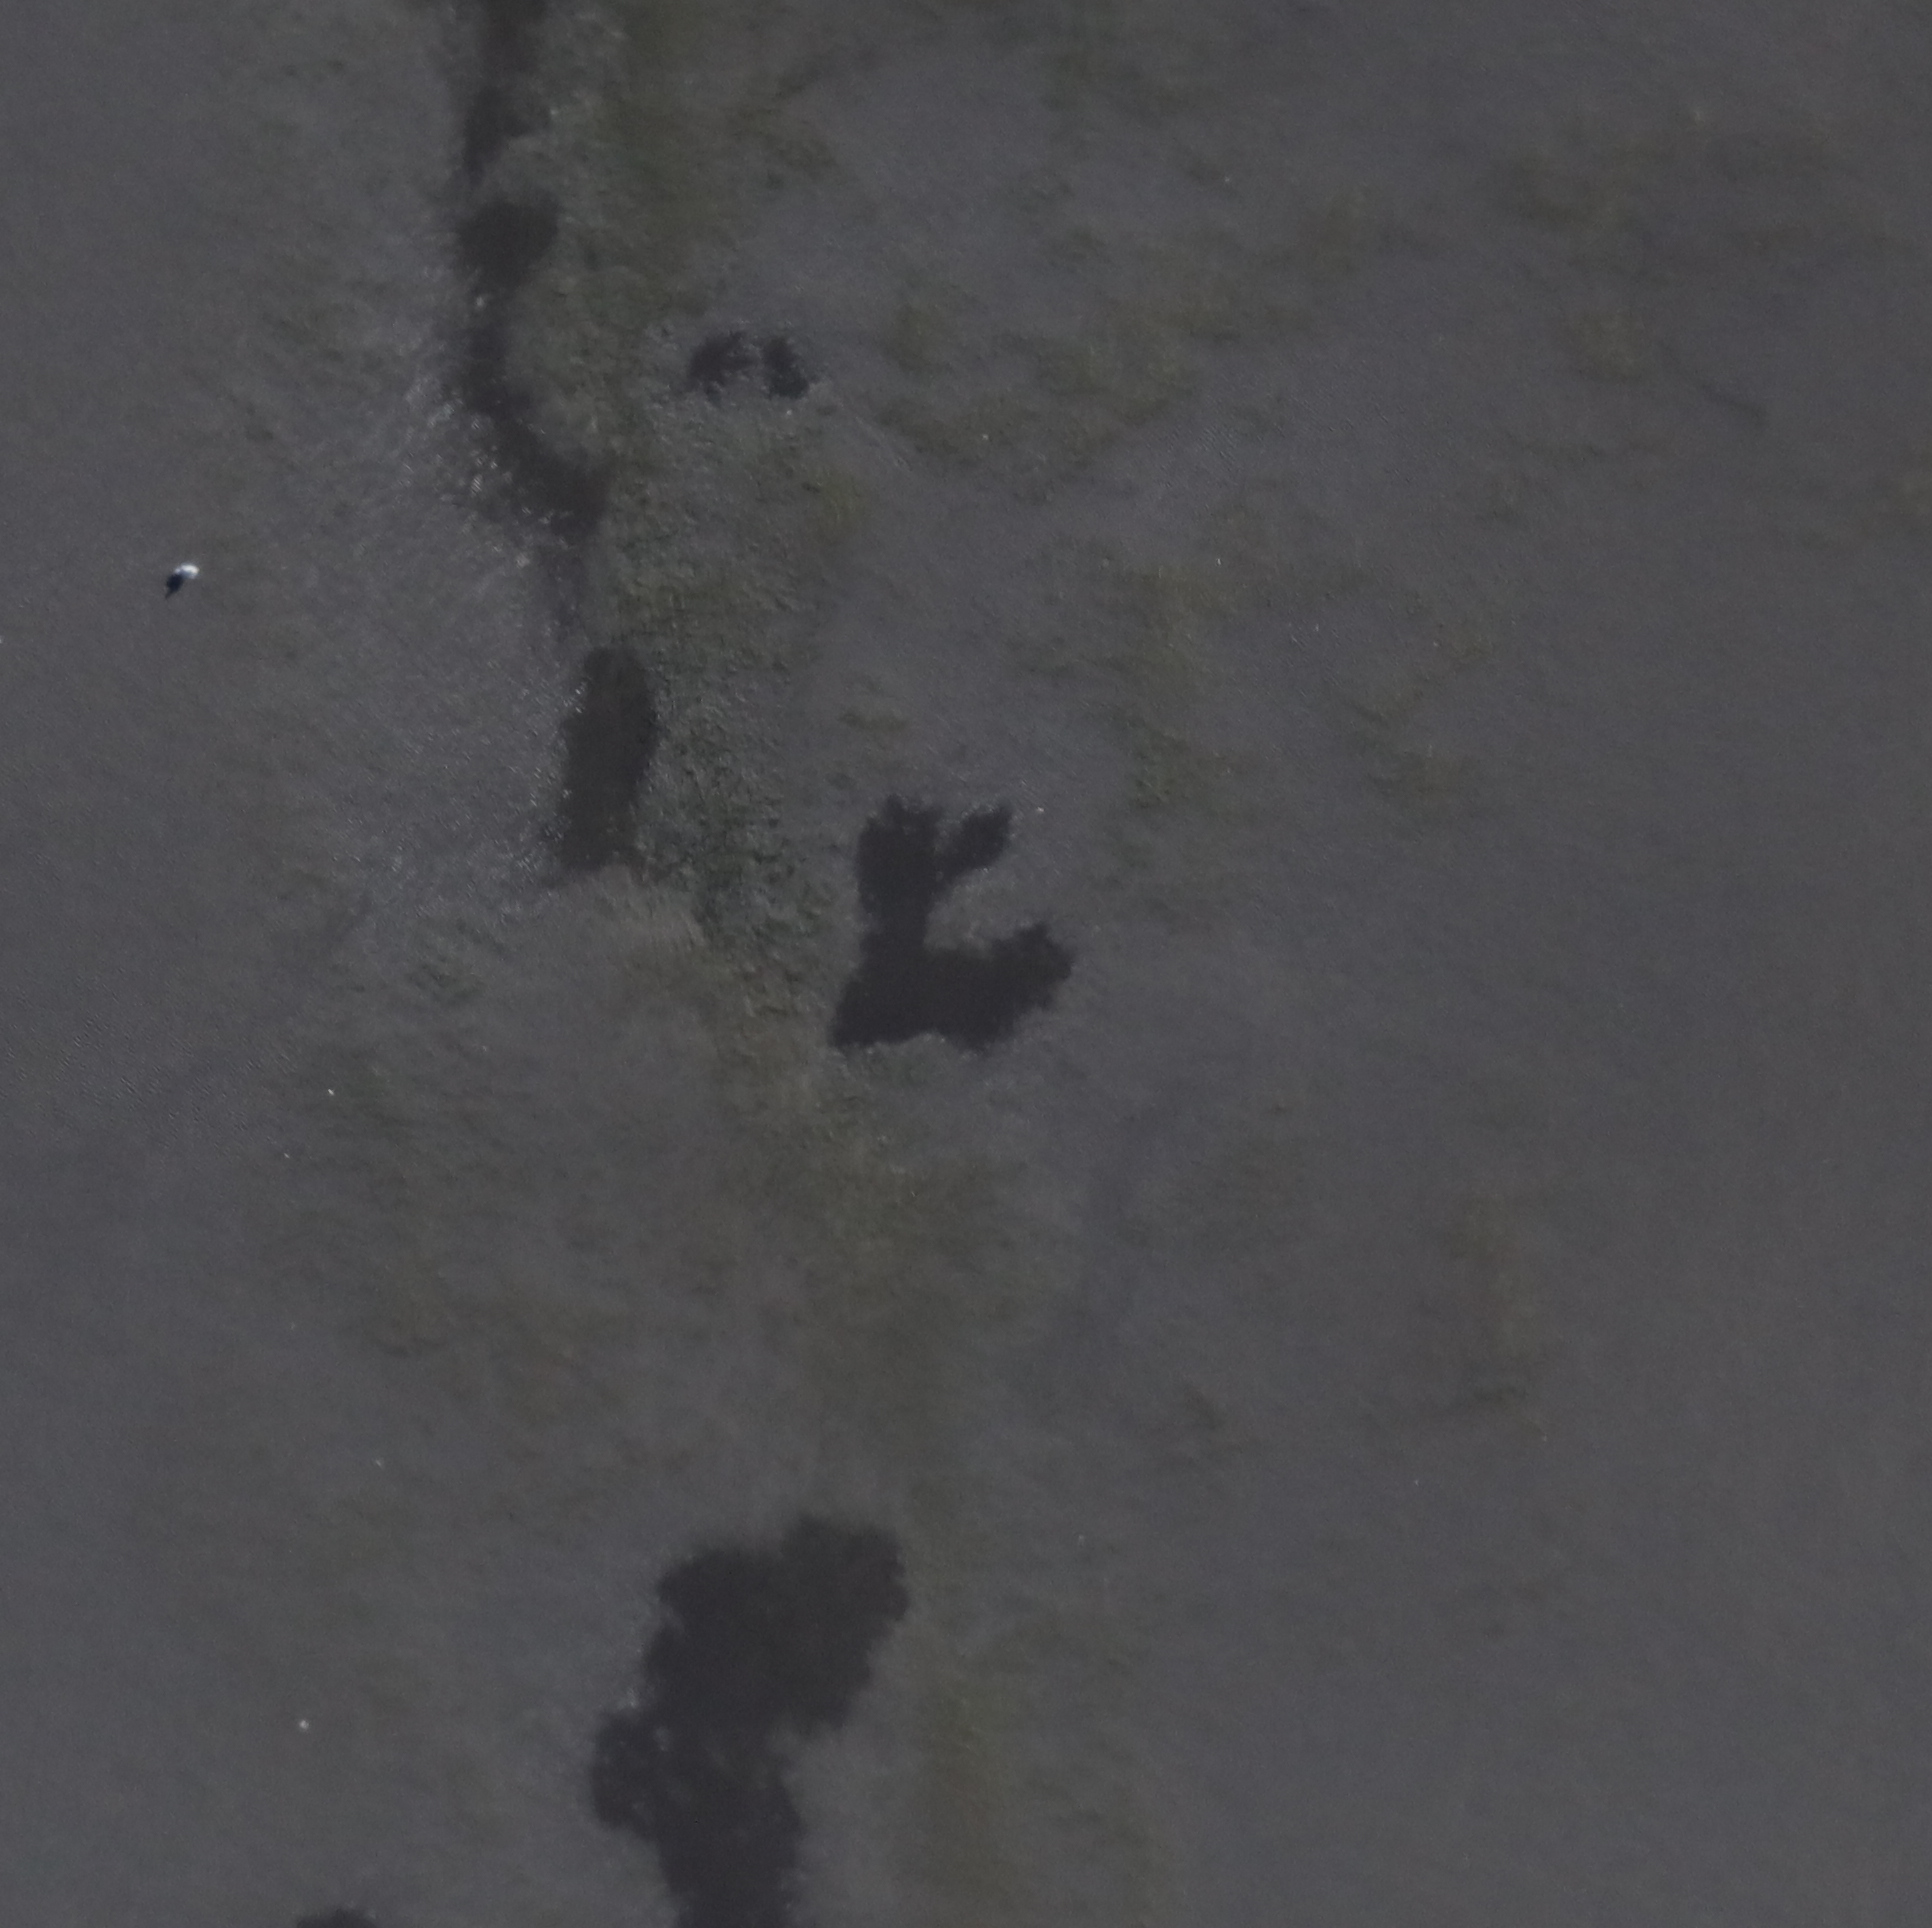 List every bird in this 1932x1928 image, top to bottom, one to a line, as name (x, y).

gull (187, 570)